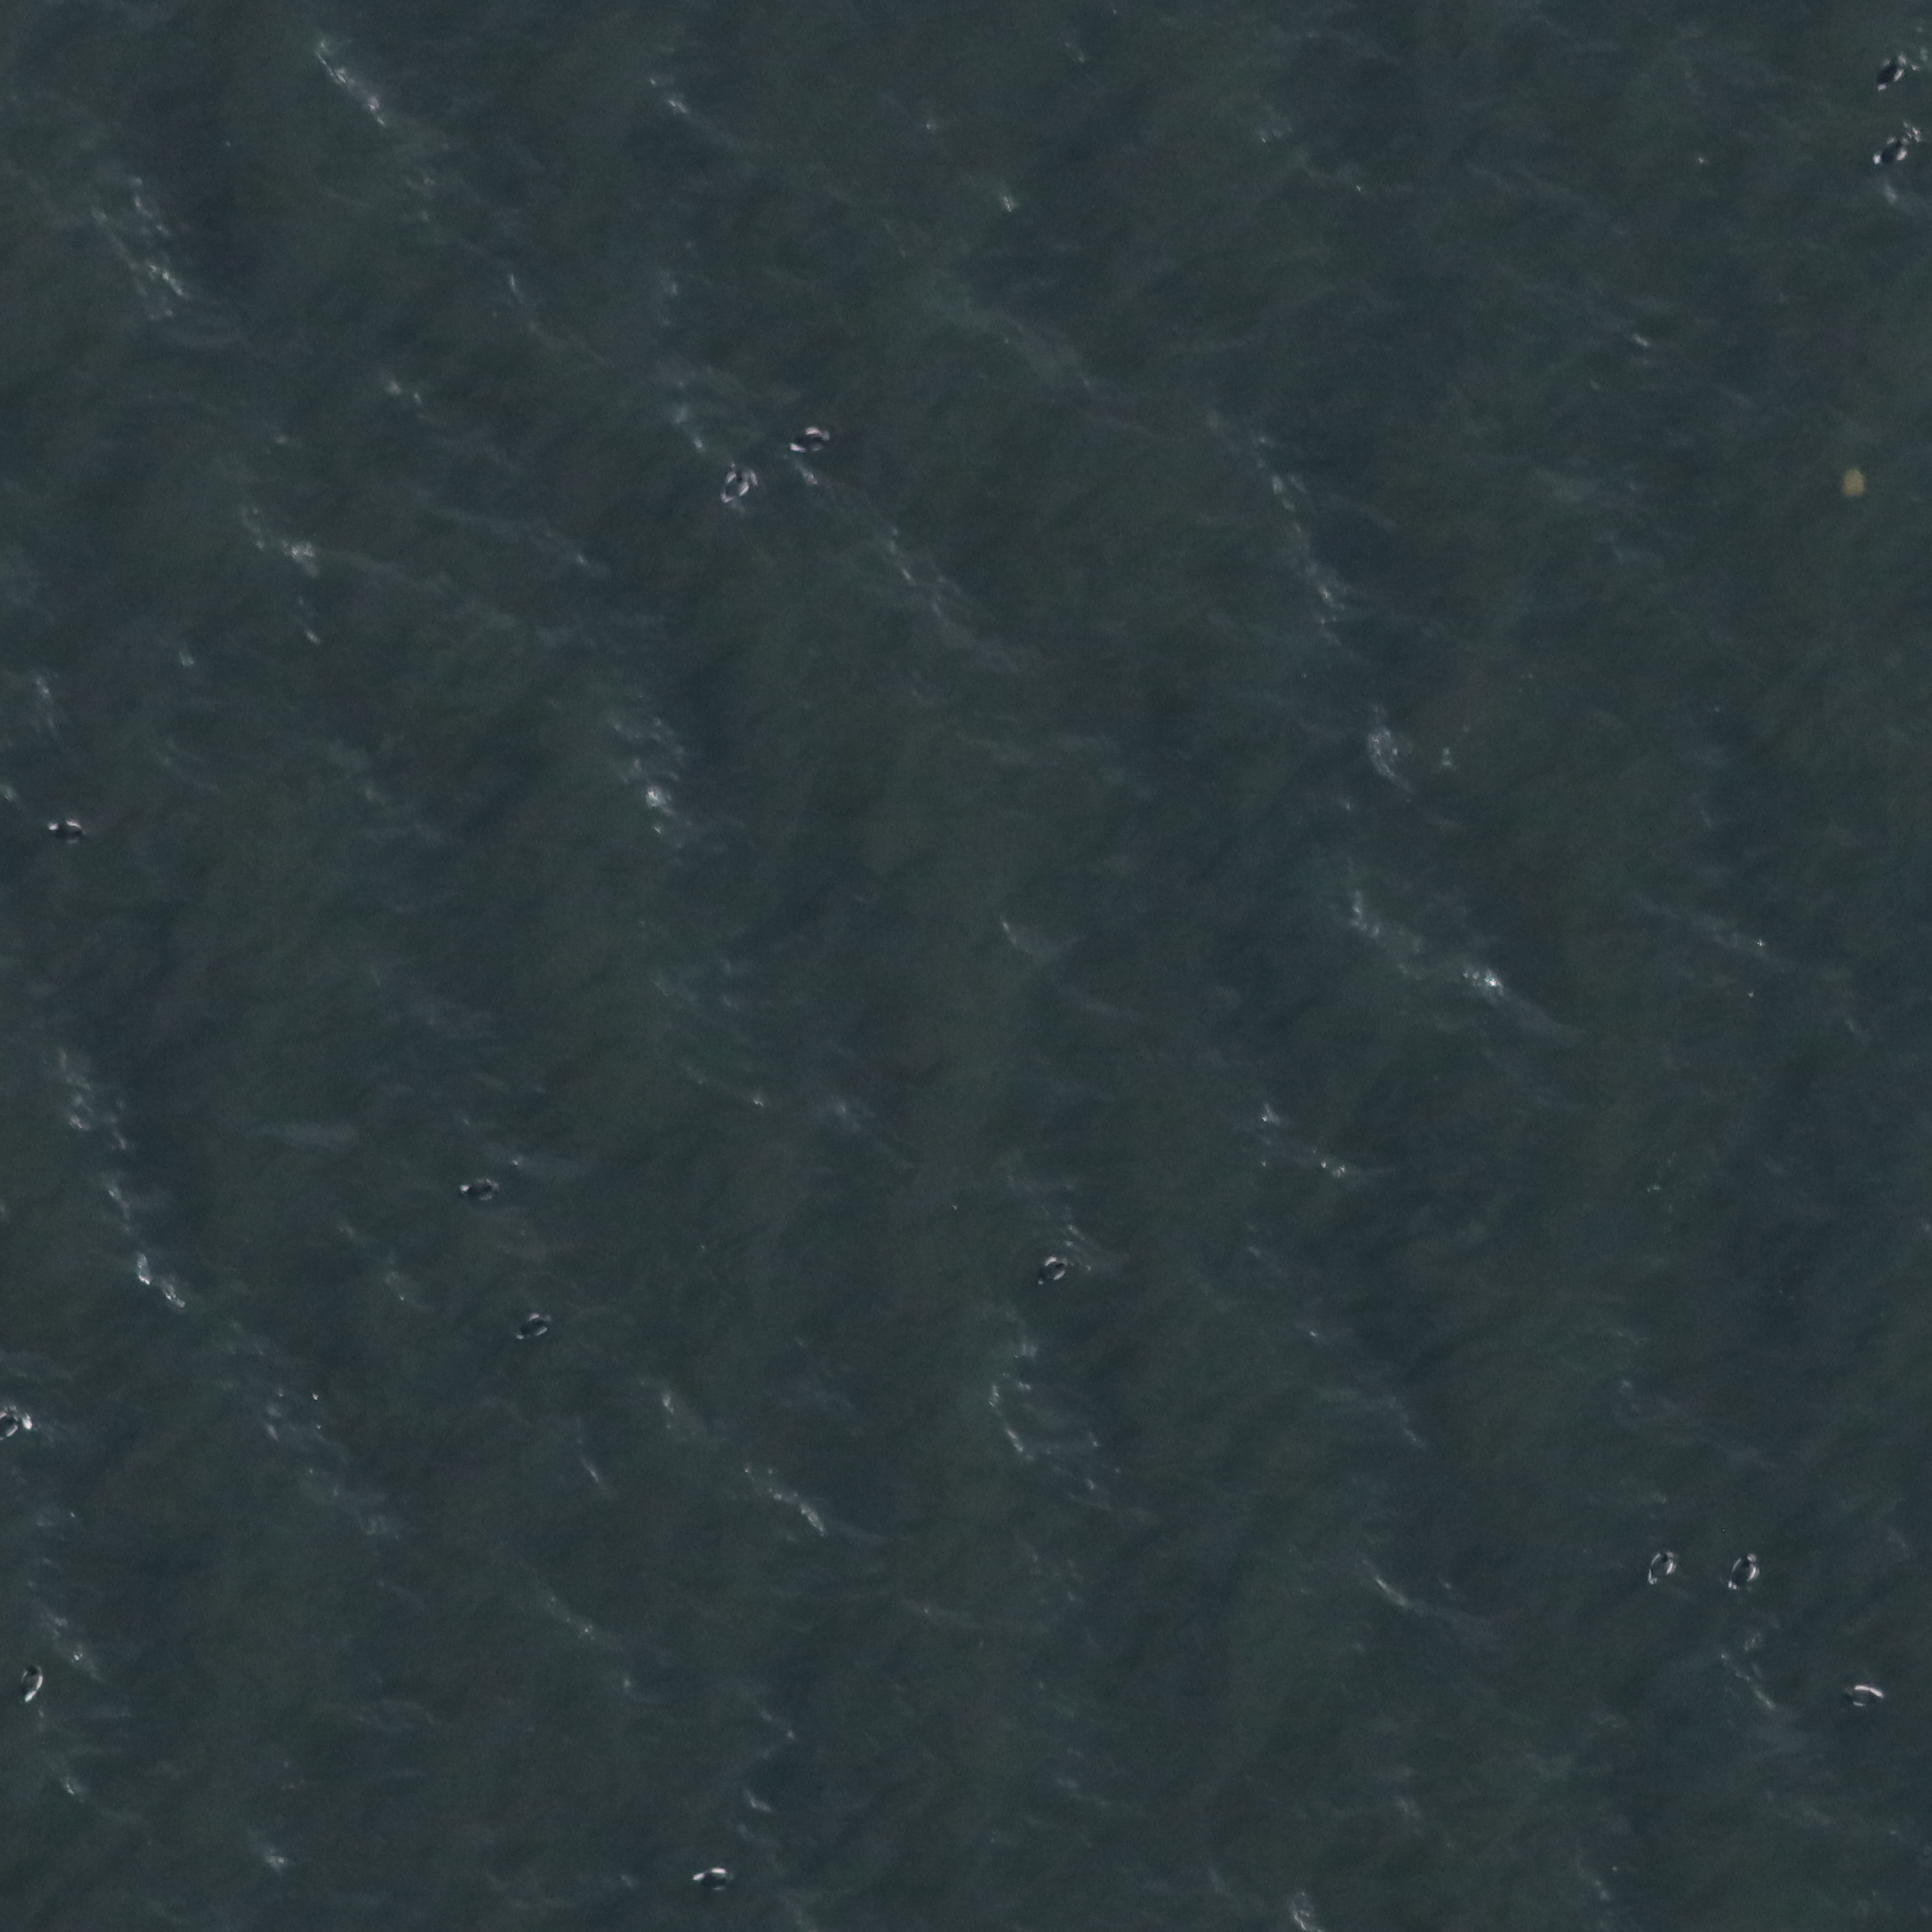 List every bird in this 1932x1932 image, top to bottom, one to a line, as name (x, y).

brant (1890, 71)
brant (1894, 152)
brant (810, 443)
brant (737, 484)
brant (67, 831)
brant (479, 1192)
brant (1050, 1271)
brant (531, 1327)
brant (6, 1426)
brant (1661, 1568)
brant (1744, 1572)
brant (29, 1679)
brant (1864, 1695)
brant (712, 1880)